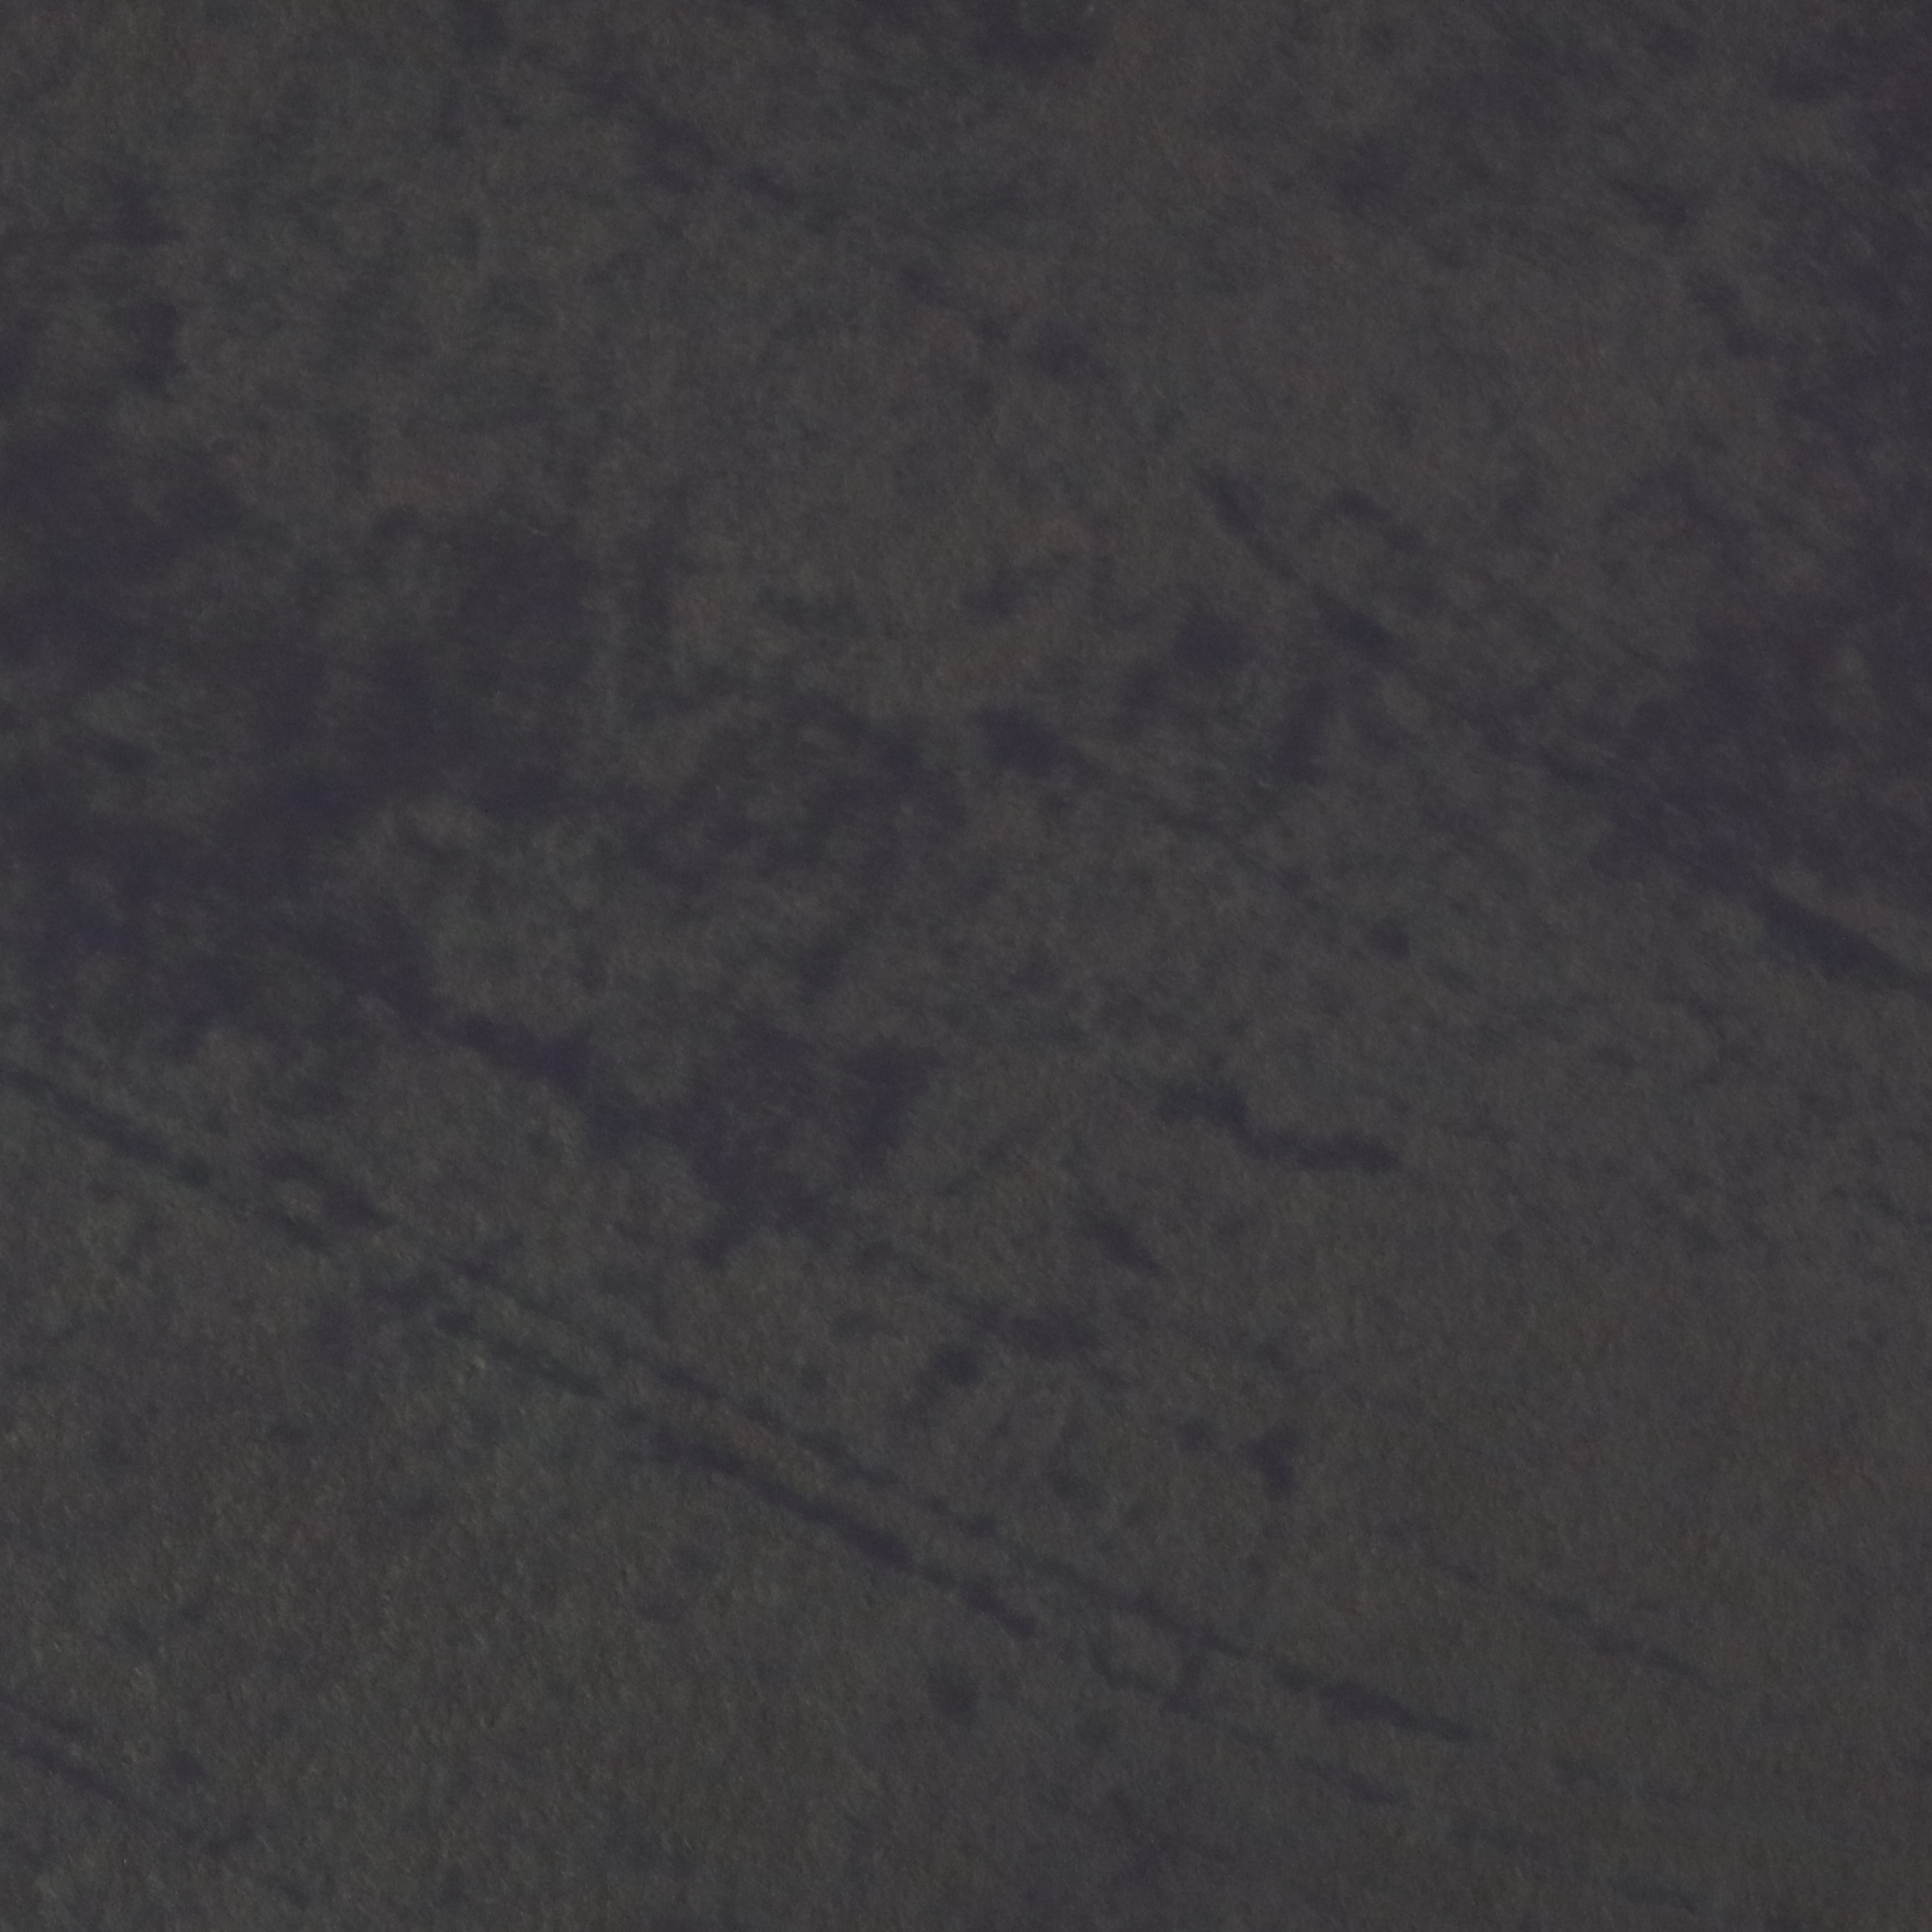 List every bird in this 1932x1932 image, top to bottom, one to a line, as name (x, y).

None